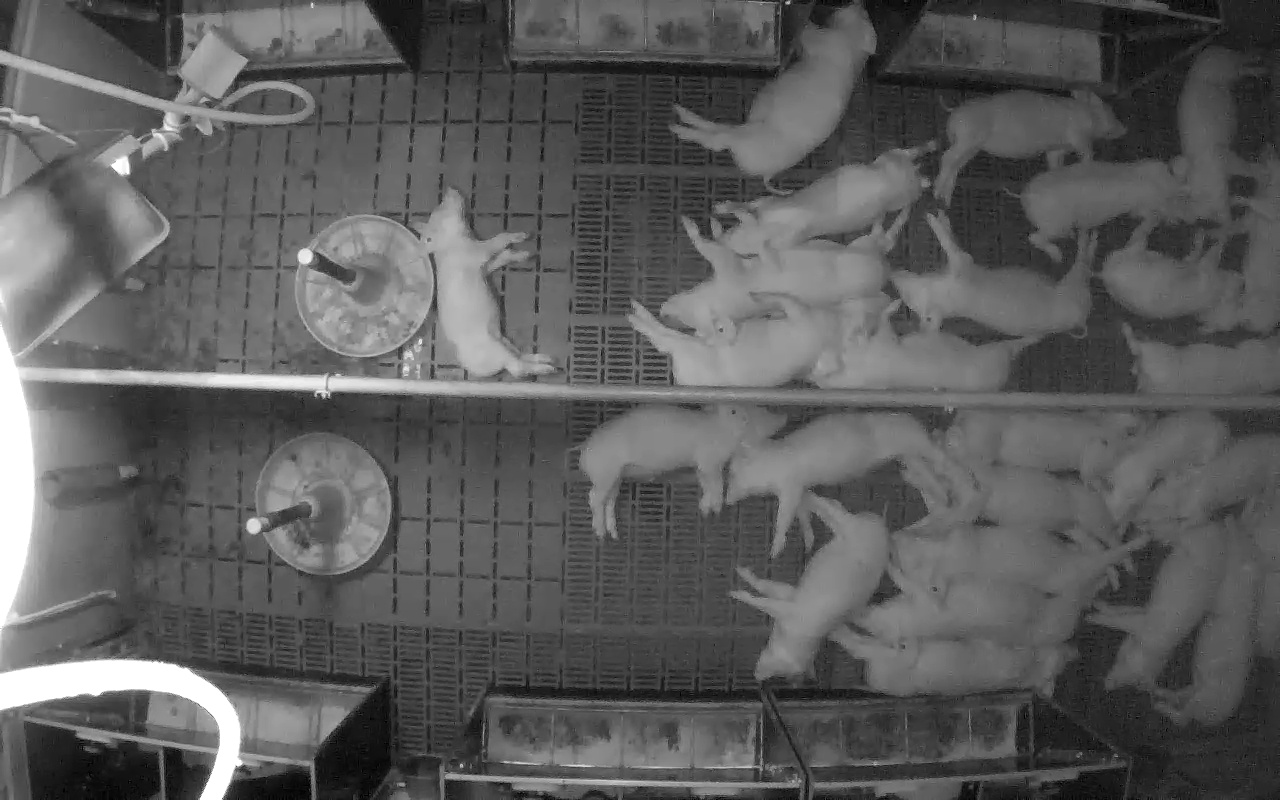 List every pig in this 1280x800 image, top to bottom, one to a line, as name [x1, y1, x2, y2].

pig [669, 2, 879, 196]
pig [1177, 45, 1272, 229]
pig [929, 87, 1128, 207]
pig [711, 139, 939, 275]
pig [1195, 143, 1279, 337]
pig [1001, 155, 1197, 264]
pig [405, 187, 561, 381]
pig [660, 205, 913, 345]
pig [889, 210, 1099, 340]
pig [1093, 212, 1245, 331]
pig [627, 292, 893, 385]
pig [801, 297, 1048, 391]
pig [1123, 323, 1277, 395]
pig [564, 402, 789, 544]
pig [1087, 410, 1233, 538]
pig [725, 411, 975, 559]
pig [952, 412, 1166, 486]
pig [900, 425, 1139, 594]
pig [1131, 435, 1280, 535]
pig [1250, 486, 1279, 660]
pig [726, 488, 889, 682]
pig [1151, 515, 1278, 729]
pig [1086, 520, 1230, 695]
pig [892, 523, 1150, 609]
pig [853, 561, 1109, 670]
pig [828, 623, 1082, 701]